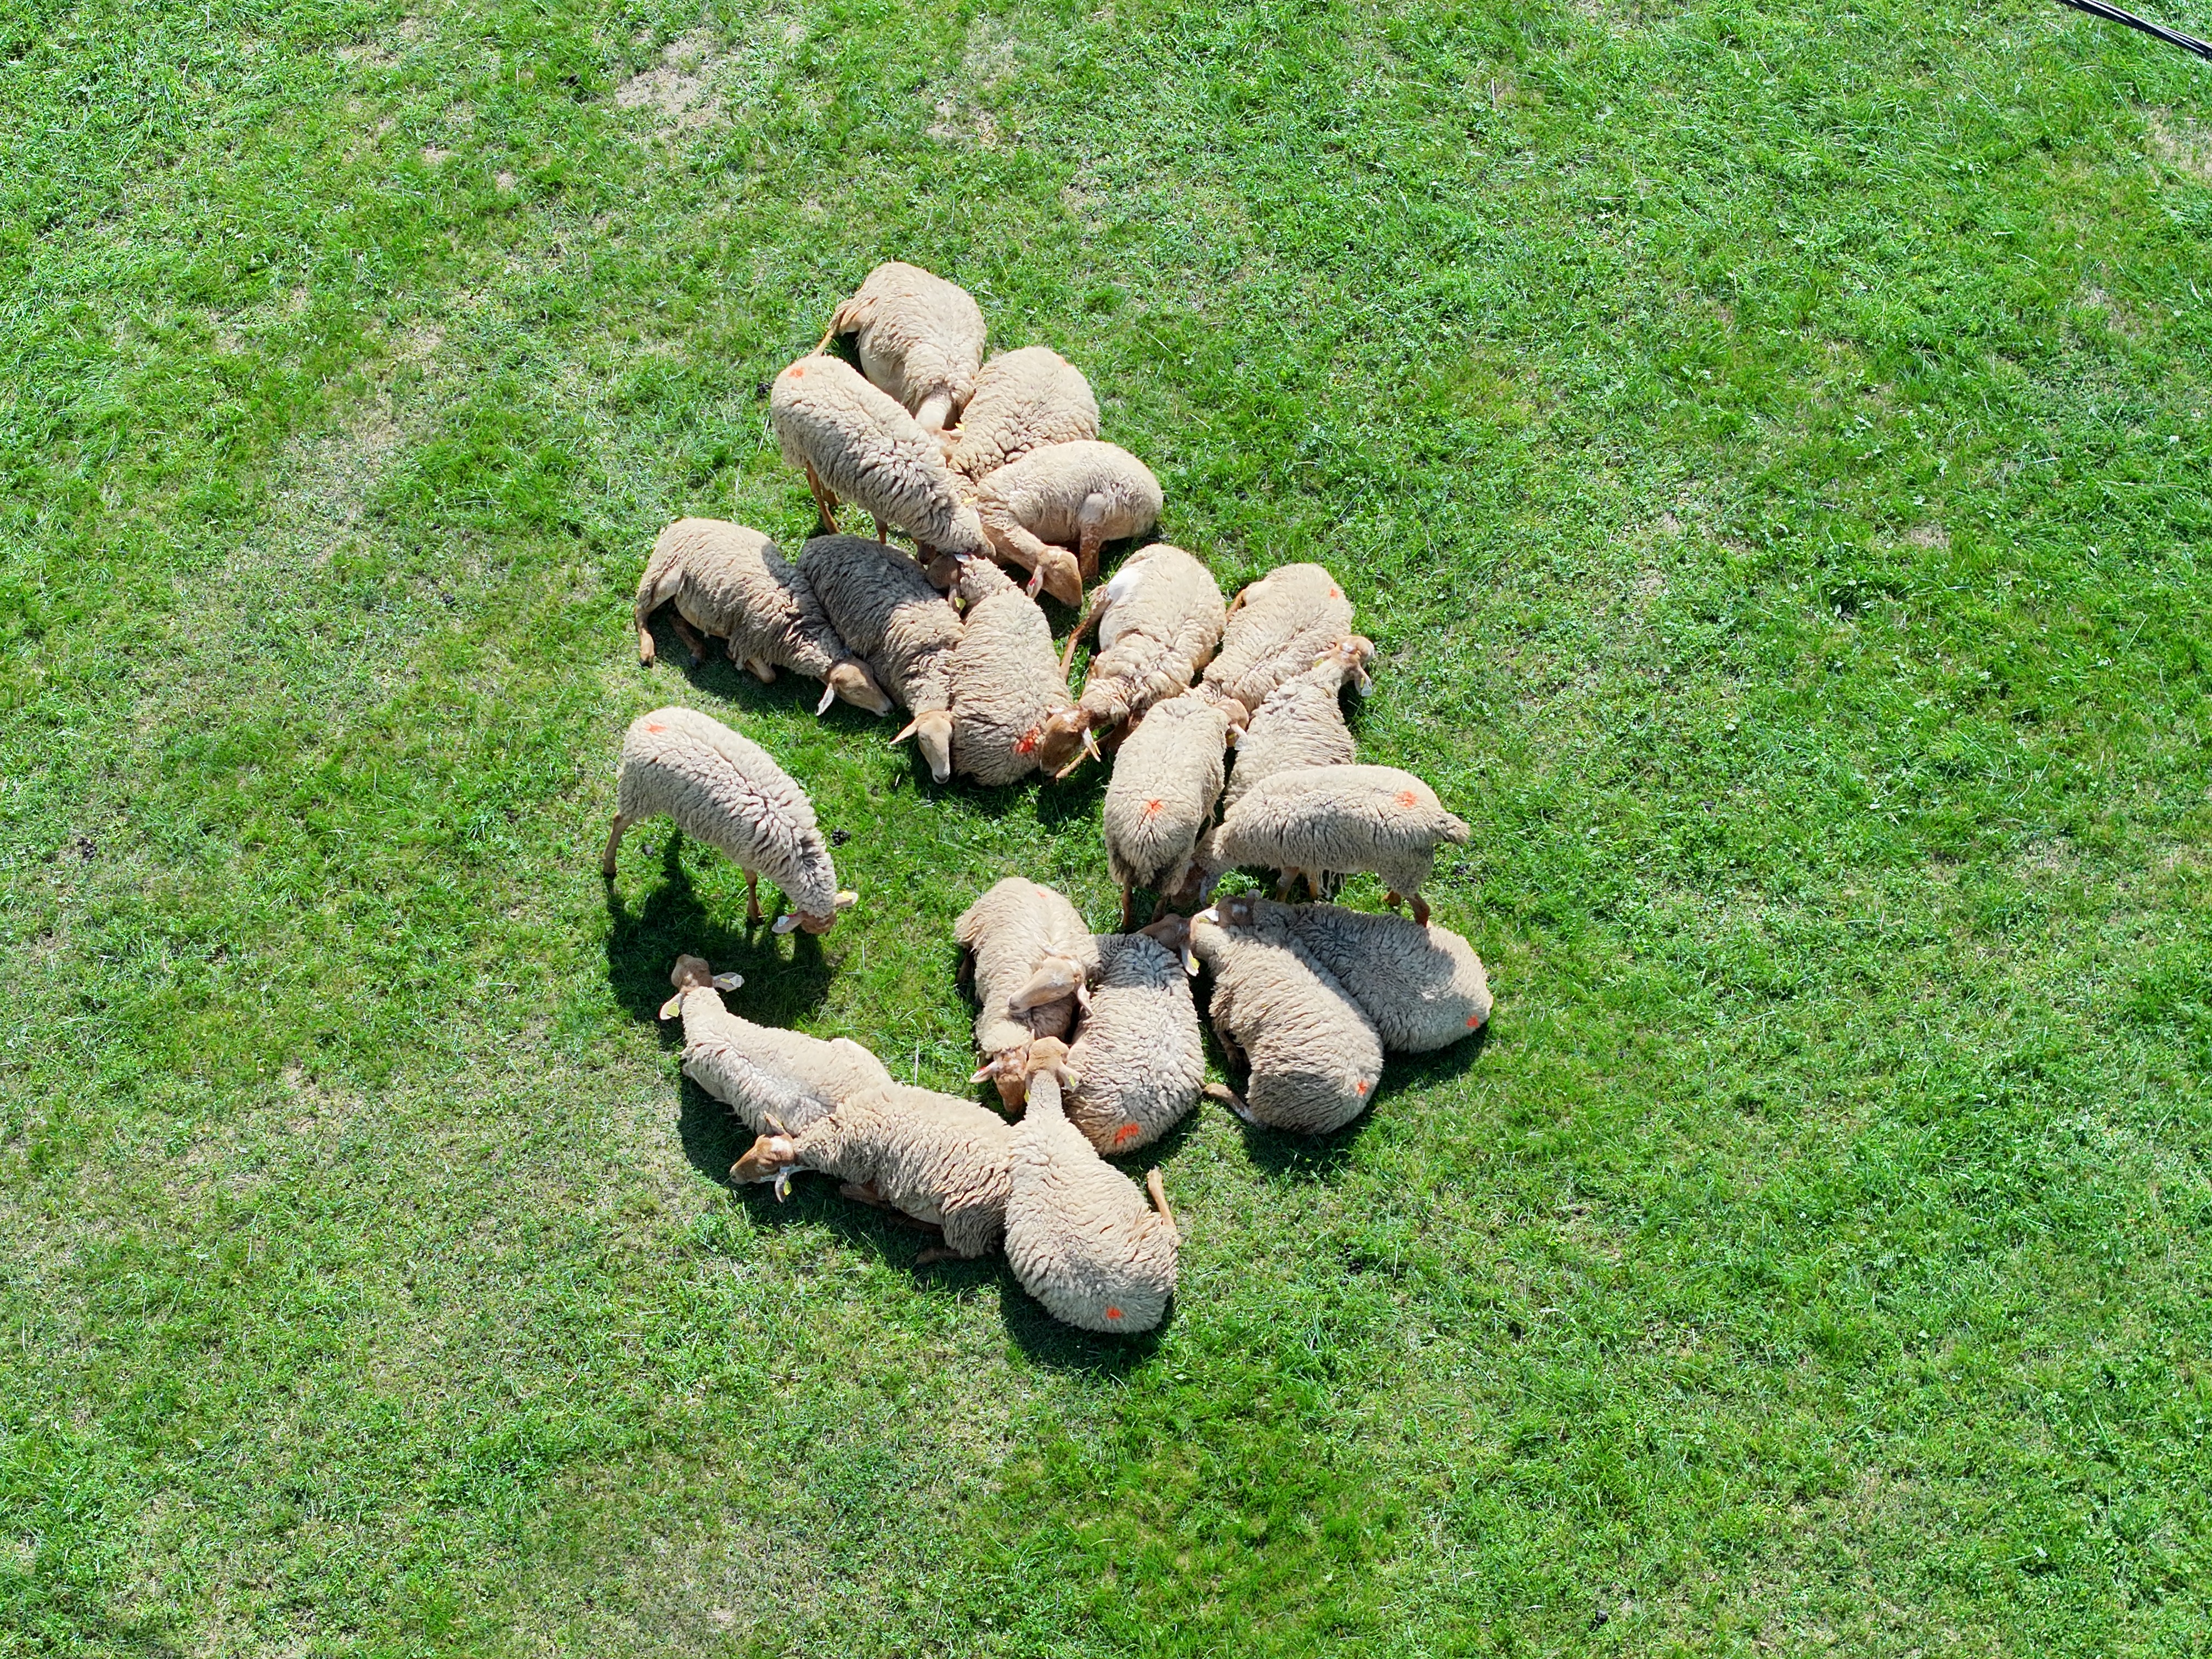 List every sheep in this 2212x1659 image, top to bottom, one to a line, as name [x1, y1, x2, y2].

sheep [810, 257, 986, 432]
sheep [948, 348, 1099, 485]
sheep [771, 355, 996, 560]
sheep [977, 440, 1164, 612]
sheep [631, 517, 895, 717]
sheep [793, 531, 965, 783]
sheep [1039, 544, 1227, 781]
sheep [924, 548, 1075, 789]
sheep [1188, 562, 1359, 711]
sheep [1221, 636, 1375, 813]
sheep [1105, 696, 1249, 932]
sheep [603, 705, 859, 935]
sheep [1171, 763, 1470, 927]
sheep [954, 875, 1090, 1116]
sheep [1200, 889, 1494, 1053]
sheep [1135, 913, 1384, 1132]
sheep [1008, 933, 1212, 1156]
sheep [660, 953, 896, 1133]
sheep [1006, 1036, 1179, 1334]
sheep [730, 1084, 1011, 1264]